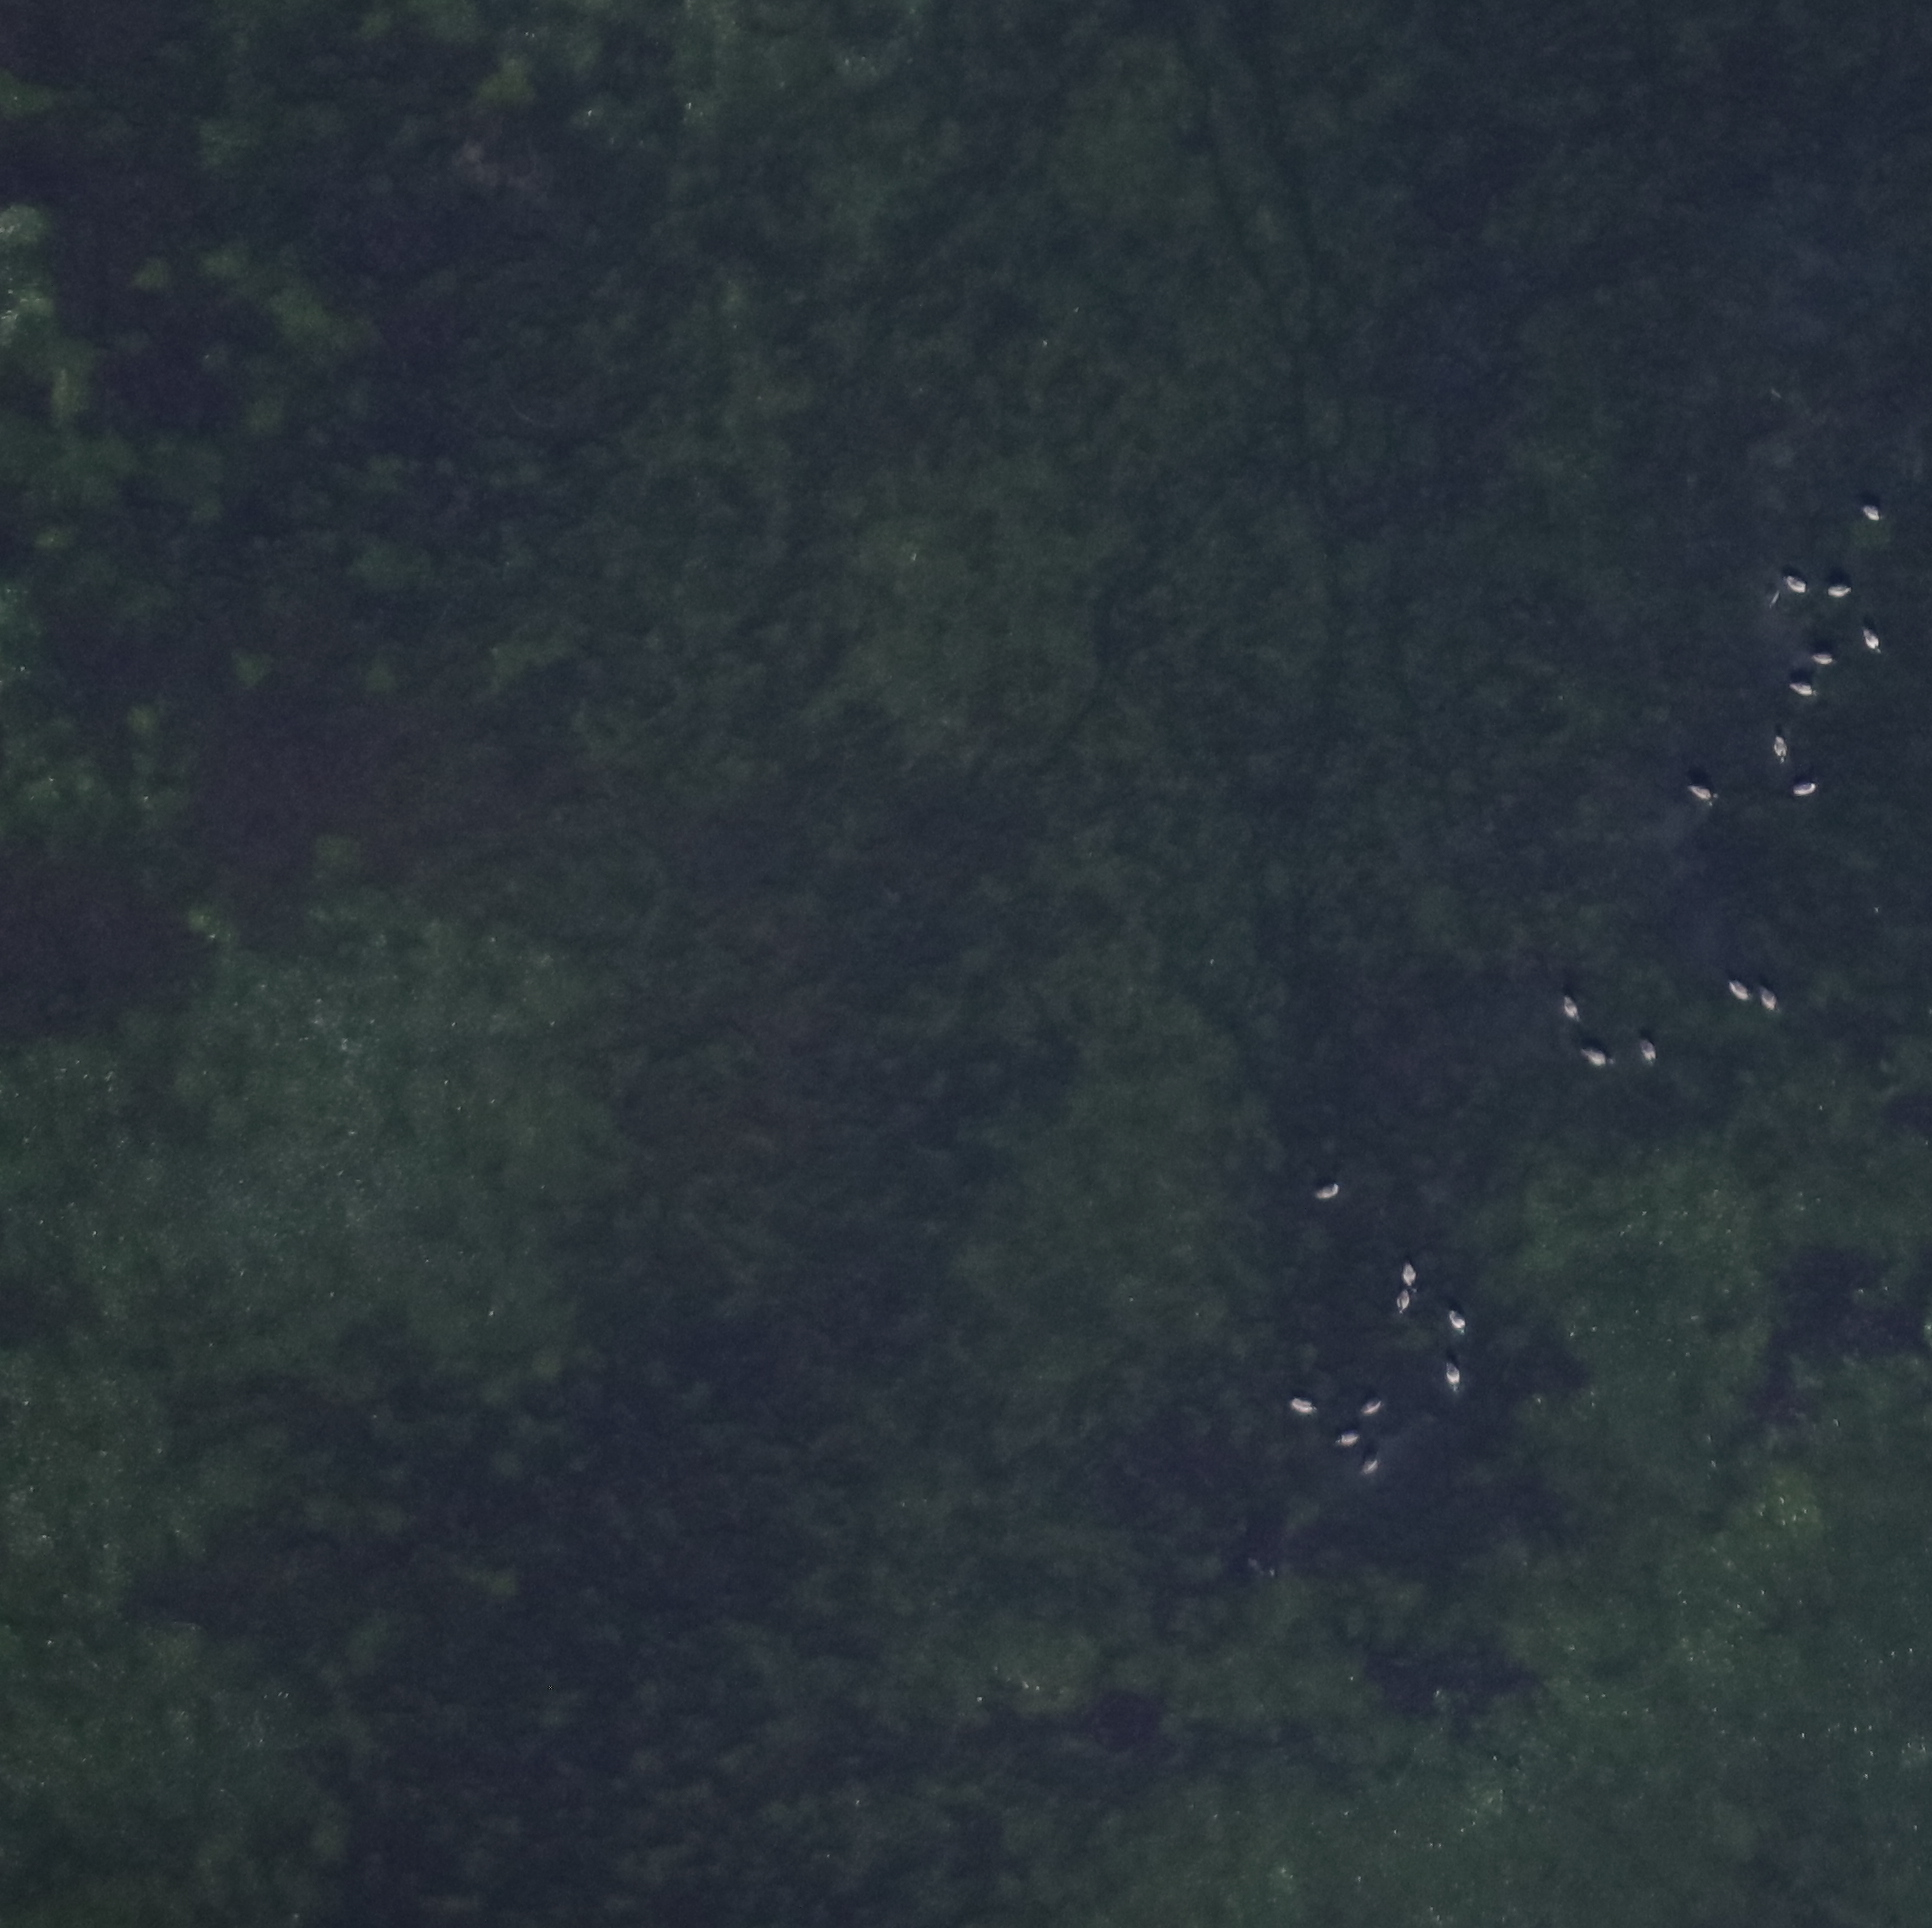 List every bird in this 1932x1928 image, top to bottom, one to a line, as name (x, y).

Canada goose (1872, 512)
Canada goose (1795, 581)
Canada goose (1841, 590)
Canada goose (1870, 642)
Canada goose (1824, 660)
Canada goose (1802, 691)
Canada goose (1777, 742)
Canada goose (1797, 789)
Canada goose (1702, 793)
Canada goose (1742, 989)
Canada goose (1773, 1002)
Canada goose (1573, 1008)
Canada goose (1649, 1051)
Canada goose (1597, 1058)
Canada goose (1328, 1191)
Canada goose (1411, 1271)
Canada goose (1401, 1301)
Canada goose (1460, 1323)
Canada goose (1453, 1378)
Canada goose (1304, 1407)
Canada goose (1372, 1408)
Canada goose (1350, 1436)
Canada goose (1370, 1466)